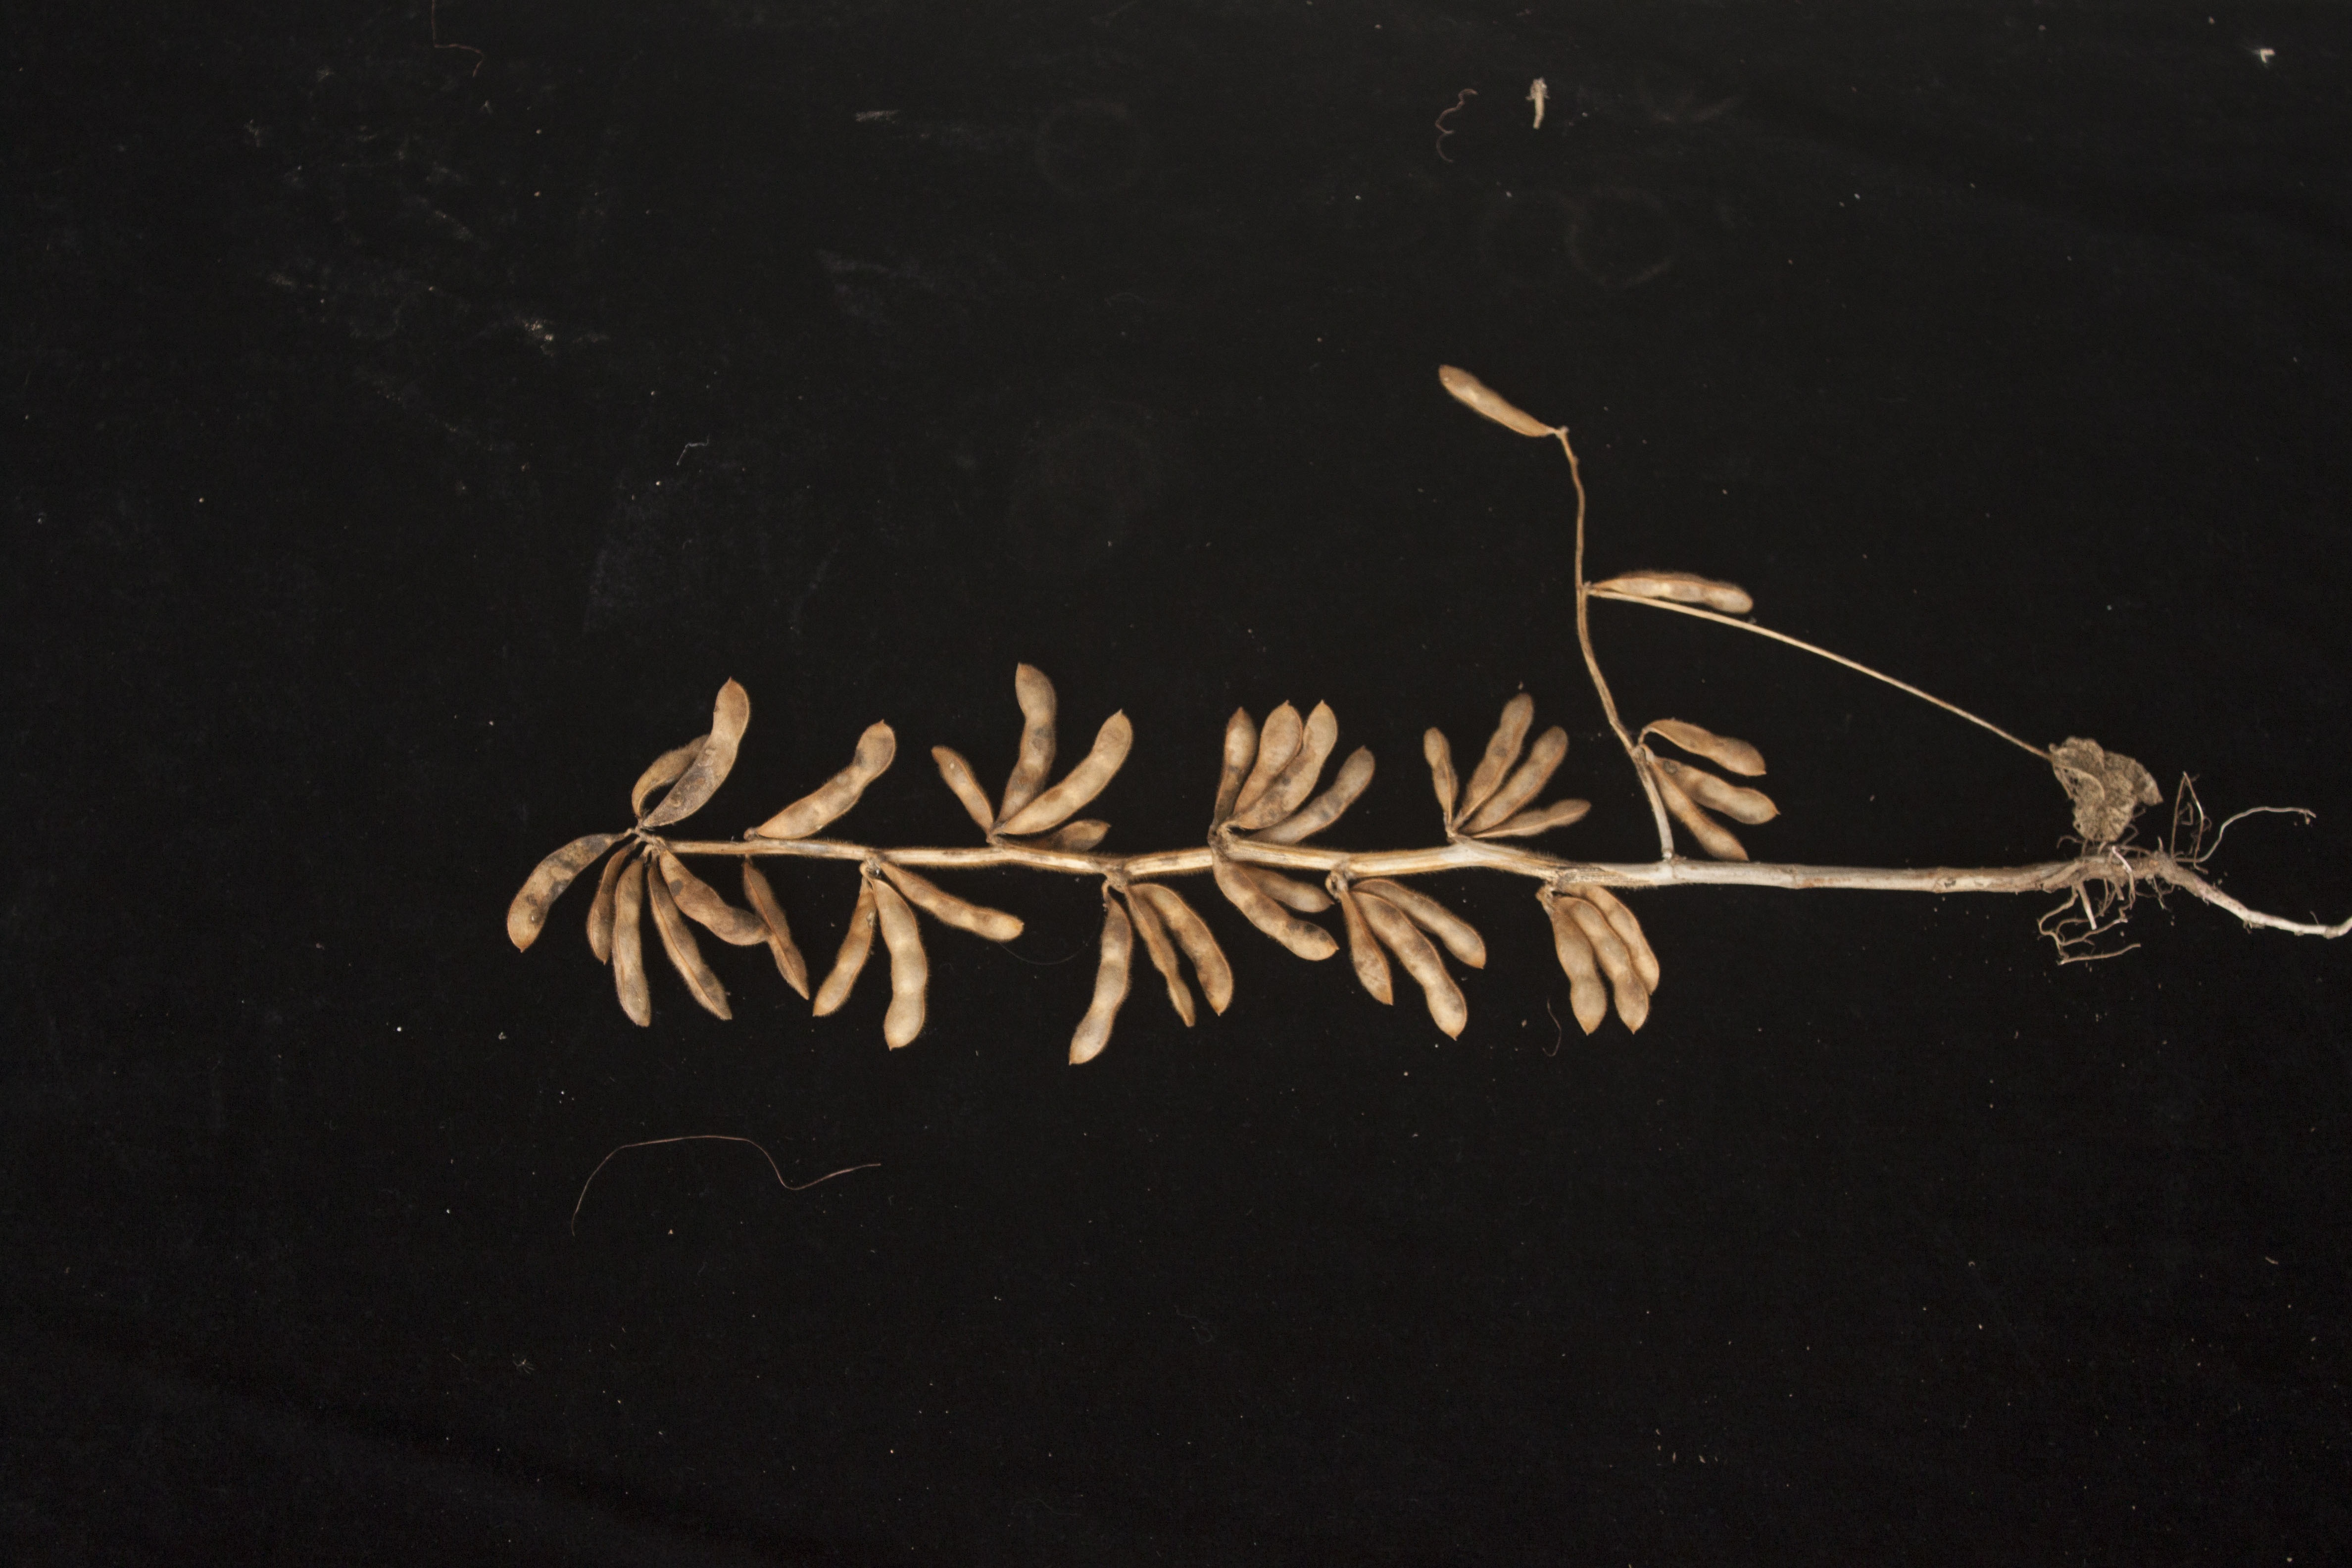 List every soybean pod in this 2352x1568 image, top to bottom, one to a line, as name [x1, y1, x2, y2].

soybean pod [1438, 366, 1555, 439]
soybean pod [1592, 572, 1754, 614]
soybean pod [996, 662, 1058, 825]
soybean pod [639, 677, 749, 828]
soybean pod [1455, 693, 1534, 832]
soybean pod [1225, 699, 1338, 832]
soybean pod [1232, 699, 1304, 817]
soybean pod [1207, 706, 1257, 834]
soybean pod [993, 709, 1132, 836]
soybean pod [747, 720, 896, 840]
soybean pod [1642, 721, 1766, 777]
soybean pod [1459, 725, 1569, 835]
soybean pod [1423, 727, 1460, 834]
soybean pod [631, 735, 710, 819]
soybean pod [930, 745, 993, 834]
soybean pod [1247, 747, 1376, 846]
soybean pod [1645, 749, 1751, 861]
soybean pod [1656, 757, 1781, 826]
soybean pod [1473, 799, 1594, 840]
soybean pod [1017, 819, 1112, 854]
soybean pod [506, 831, 629, 955]
soybean pod [587, 838, 642, 967]
soybean pod [660, 846, 772, 947]
soybean pod [1212, 849, 1340, 962]
soybean pod [612, 852, 652, 1029]
soybean pod [647, 853, 734, 1021]
soybean pod [742, 856, 807, 1001]
soybean pod [881, 856, 1024, 942]
soybean pod [1240, 866, 1335, 914]
soybean pod [813, 875, 876, 1018]
soybean pod [1352, 878, 1486, 970]
soybean pod [868, 880, 929, 1052]
soybean pod [1131, 883, 1234, 1019]
soybean pod [1556, 885, 1661, 996]
soybean pod [1350, 891, 1469, 1042]
soybean pod [1339, 892, 1394, 1005]
soybean pod [1067, 893, 1132, 1065]
soybean pod [1126, 894, 1195, 1029]
soybean pod [1537, 895, 1607, 1038]
soybean pod [1558, 895, 1651, 1035]